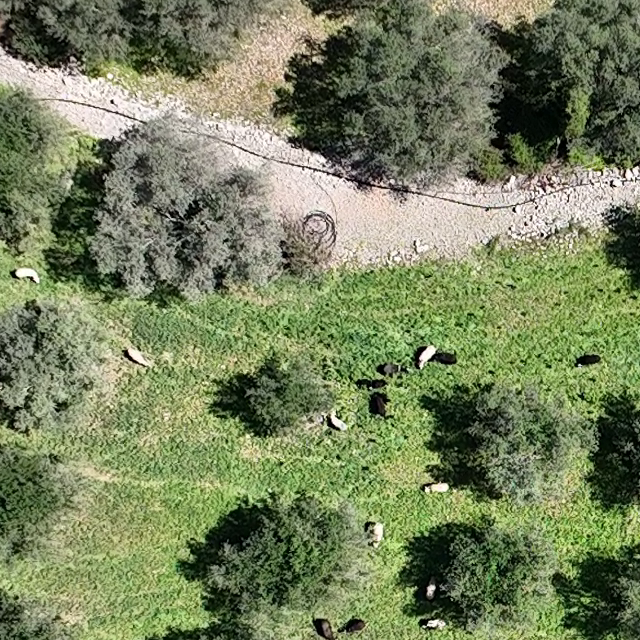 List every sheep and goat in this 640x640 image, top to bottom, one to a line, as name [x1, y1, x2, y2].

sheep [14, 268, 39, 284]
sheep [418, 345, 437, 371]
sheep [126, 348, 152, 368]
sheep [429, 352, 456, 364]
sheep [574, 354, 602, 367]
sheep [384, 363, 409, 373]
sheep [371, 378, 386, 390]
sheep [370, 393, 385, 416]
sheep [326, 410, 348, 432]
sheep [423, 481, 450, 494]
sheep [372, 522, 383, 548]
sheep [425, 576, 436, 600]
sheep [315, 618, 339, 639]
sheep [346, 619, 365, 634]
sheep [421, 619, 446, 629]